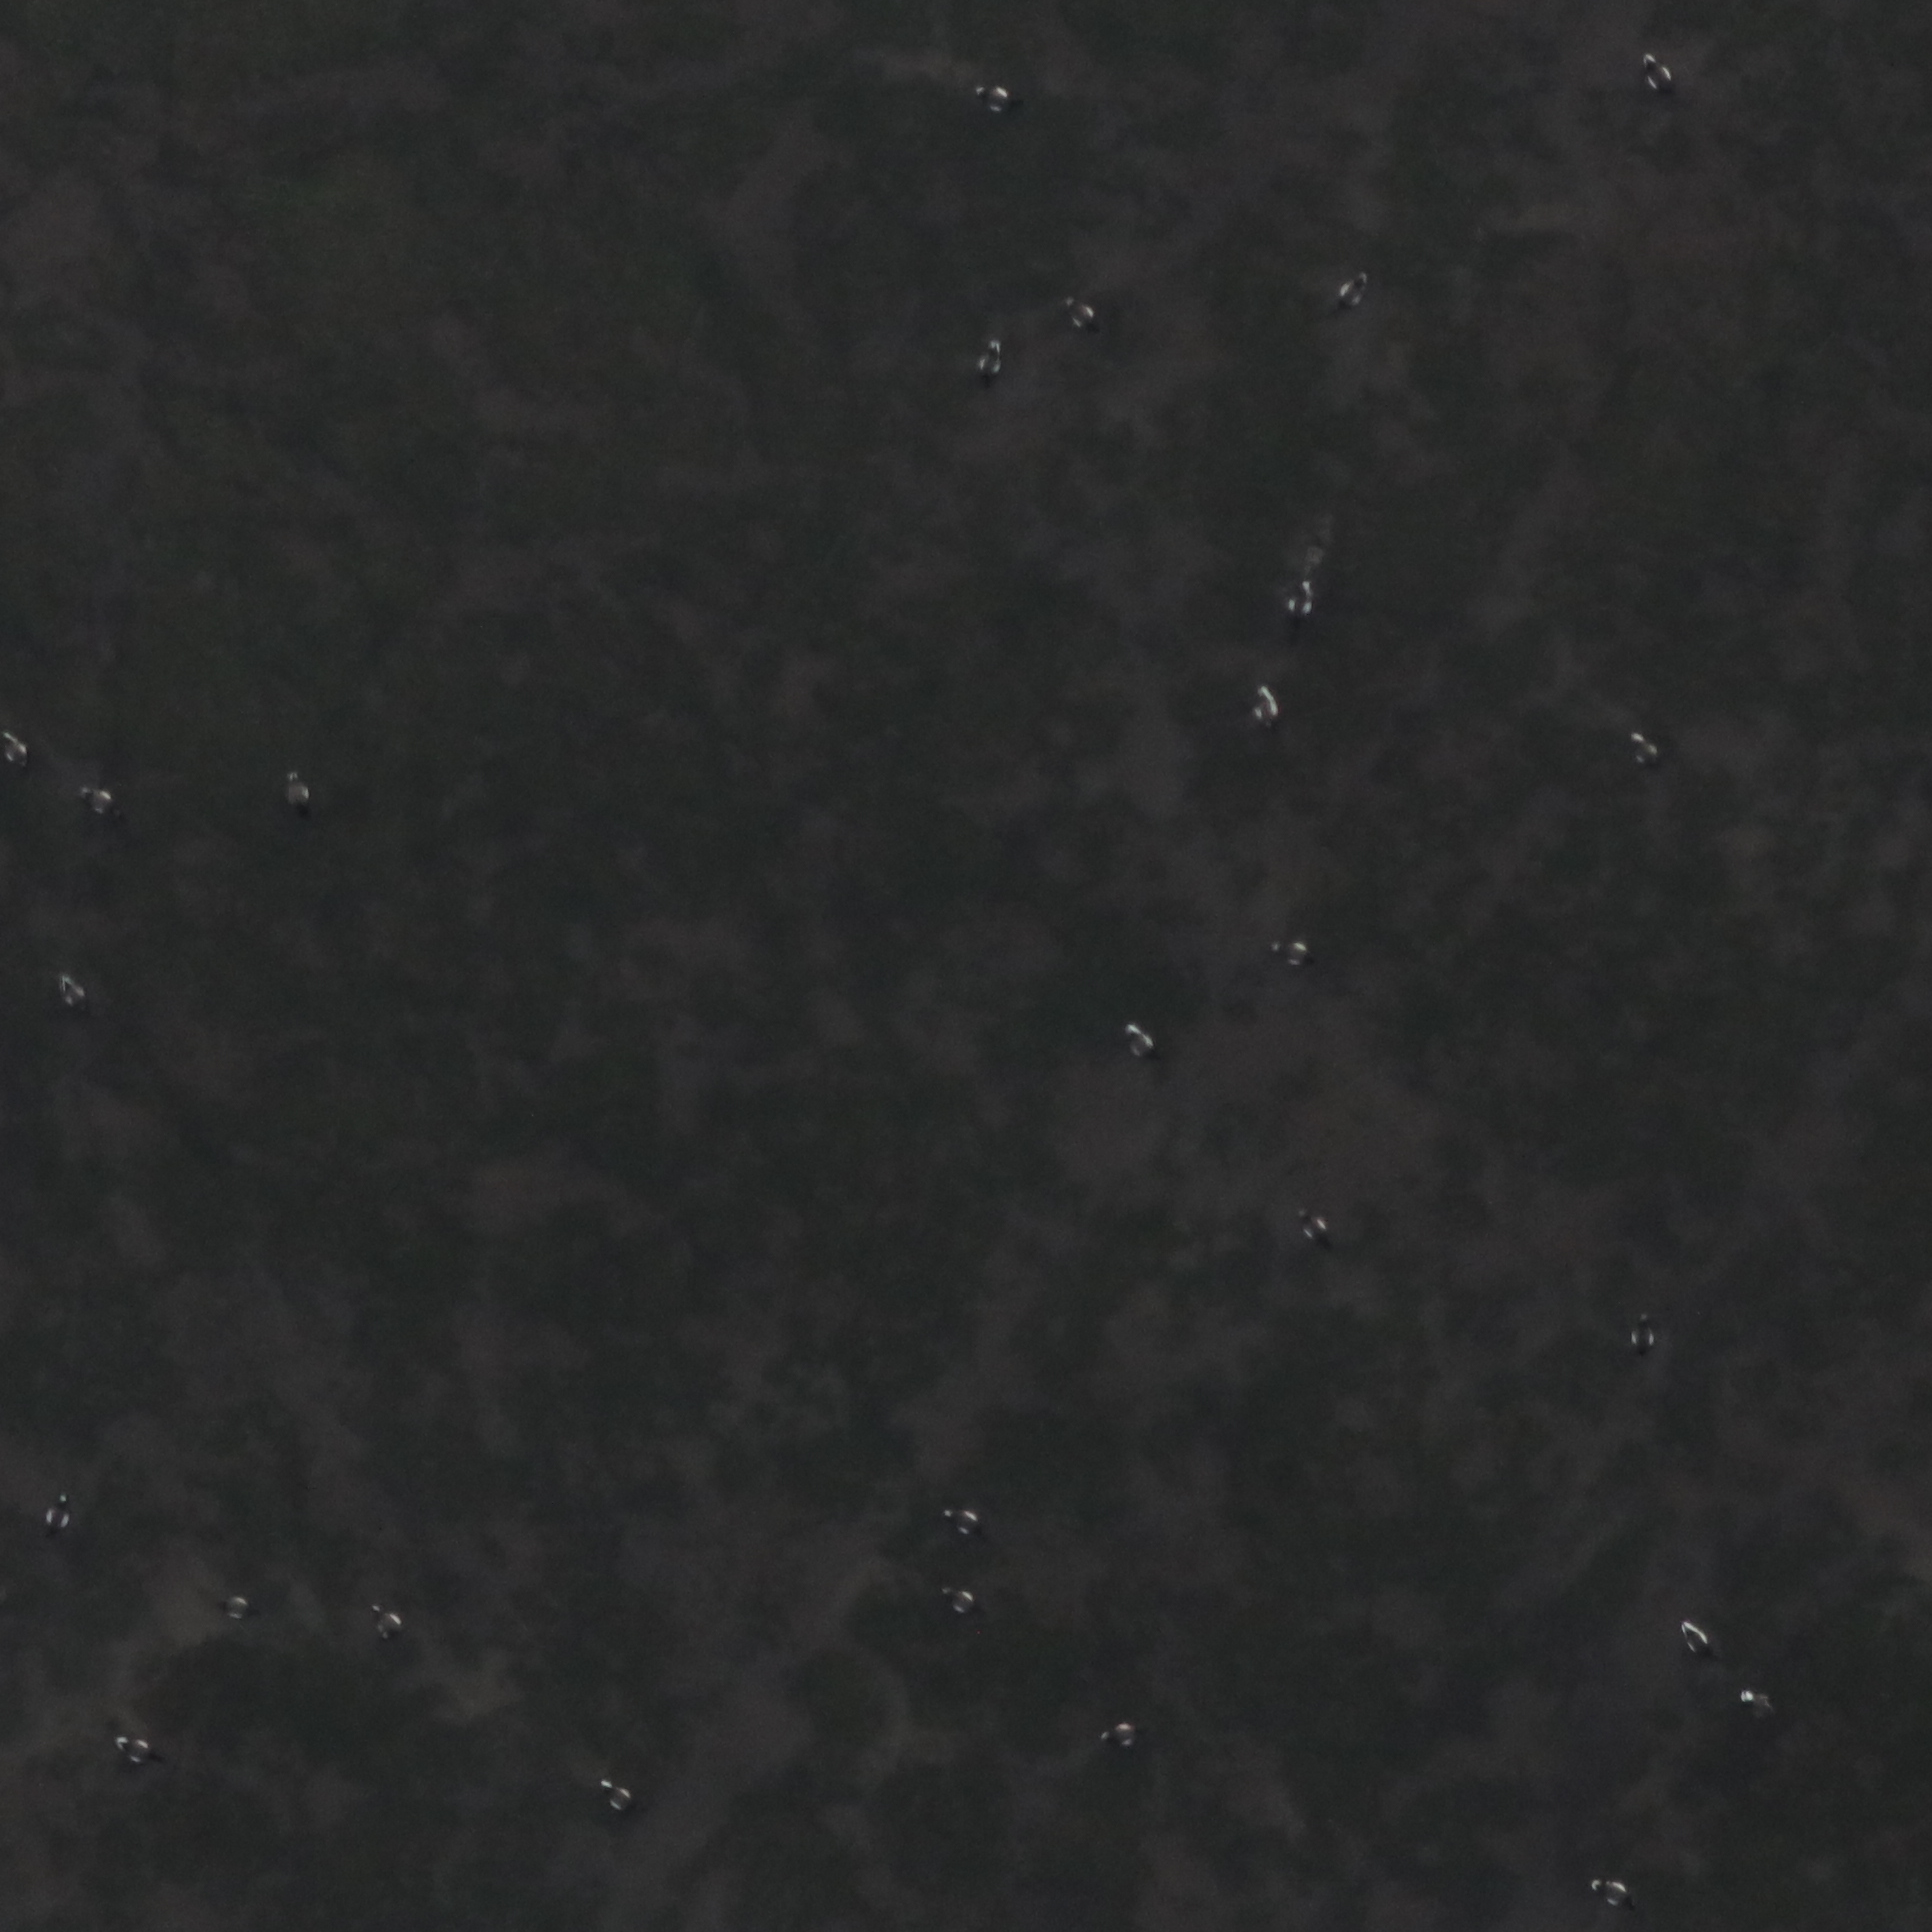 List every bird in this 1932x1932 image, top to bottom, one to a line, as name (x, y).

brant (1658, 75)
brant (996, 97)
brant (1352, 295)
brant (1081, 318)
brant (989, 362)
brant (1301, 606)
brant (1265, 709)
brant (18, 752)
brant (1645, 753)
brant (298, 794)
brant (97, 801)
brant (1298, 954)
brant (77, 991)
brant (1137, 1040)
brant (1313, 1225)
brant (1643, 1338)
brant (56, 1516)
brant (964, 1521)
brant (960, 1596)
brant (236, 1606)
brant (391, 1625)
brant (1696, 1640)
brant (1758, 1707)
brant (1118, 1734)
brant (138, 1750)
brant (617, 1797)
brant (1613, 1894)